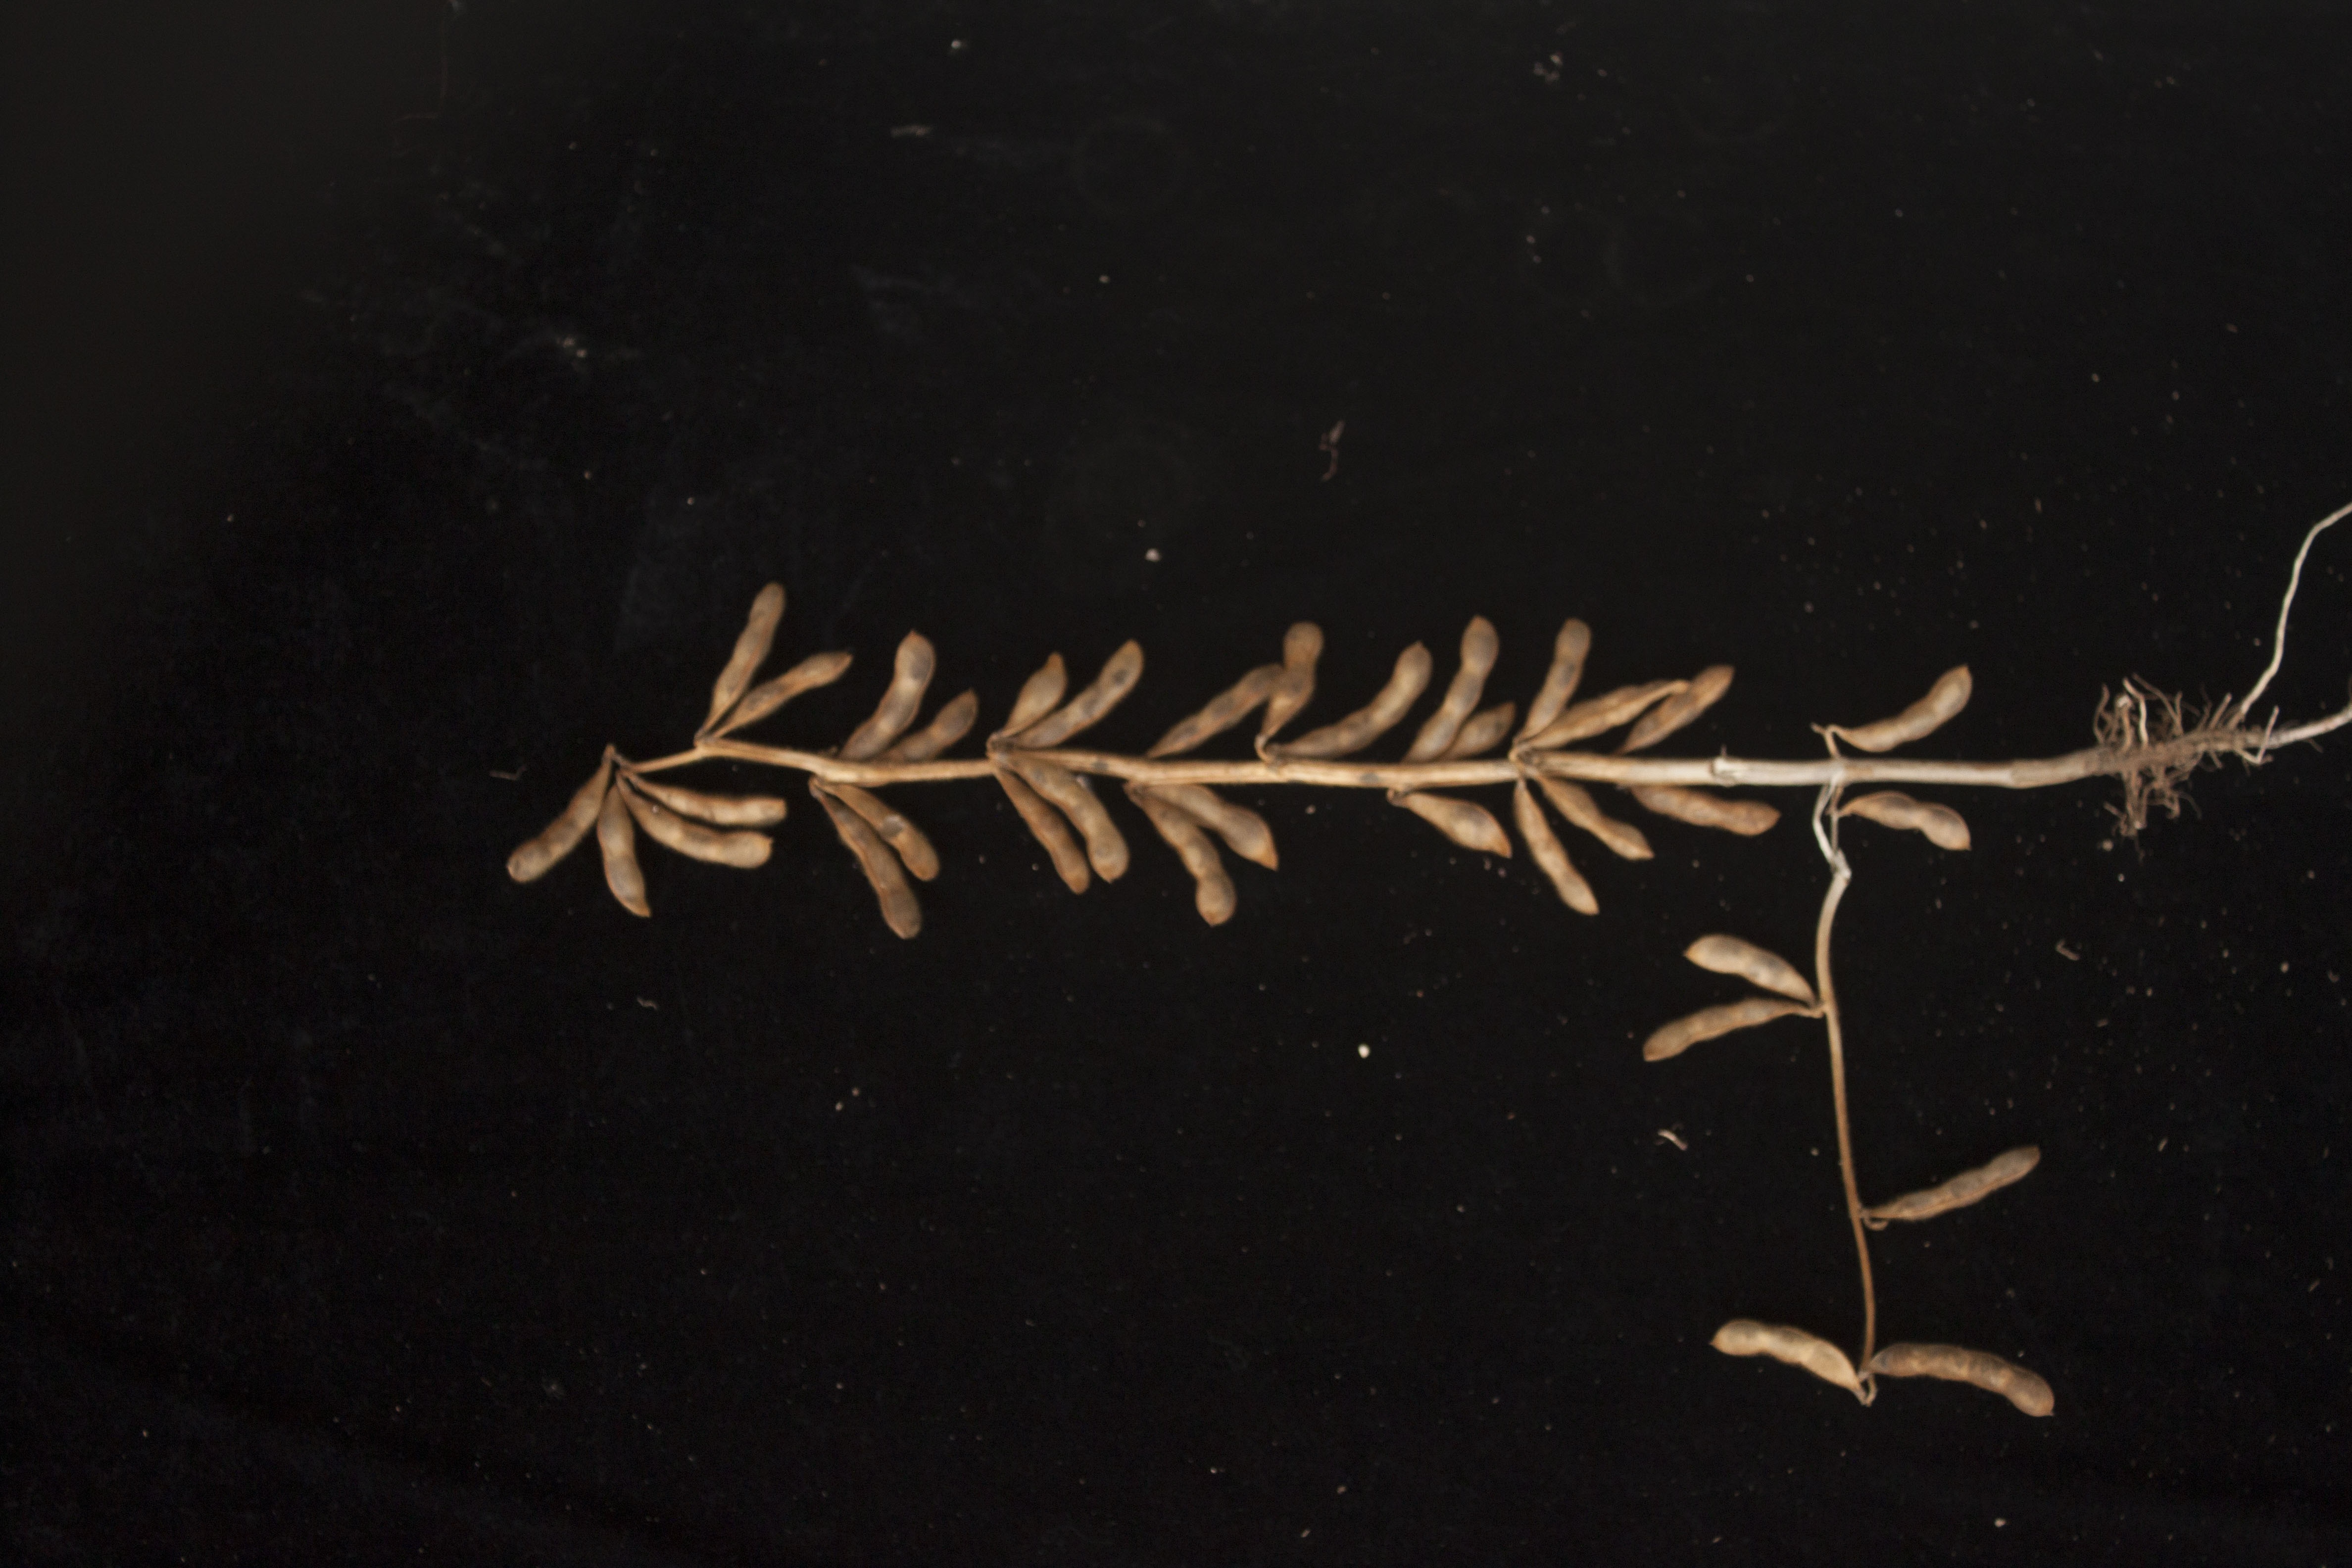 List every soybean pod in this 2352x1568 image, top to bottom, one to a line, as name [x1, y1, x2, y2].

soybean pod [696, 585, 784, 740]
soybean pod [1401, 616, 1500, 762]
soybean pod [1514, 621, 1590, 746]
soybean pod [1256, 624, 1323, 749]
soybean pod [838, 629, 936, 762]
soybean pod [1265, 640, 1433, 760]
soybean pod [1009, 641, 1141, 749]
soybean pod [984, 651, 1066, 750]
soybean pod [712, 654, 852, 740]
soybean pod [1833, 665, 1973, 753]
soybean pod [1617, 666, 1734, 756]
soybean pod [1143, 667, 1285, 760]
soybean pod [1519, 681, 1691, 753]
soybean pod [882, 690, 978, 761]
soybean pod [1441, 702, 1515, 760]
soybean pod [991, 752, 1128, 882]
soybean pod [506, 758, 611, 883]
soybean pod [994, 768, 1089, 895]
soybean pod [625, 776, 786, 828]
soybean pod [1541, 778, 1655, 861]
soybean pod [1512, 780, 1600, 915]
soybean pod [617, 781, 772, 869]
soybean pod [822, 783, 939, 882]
soybean pod [1144, 785, 1278, 872]
soybean pod [1125, 786, 1235, 928]
soybean pod [597, 786, 652, 918]
soybean pod [1629, 788, 1781, 838]
soybean pod [1387, 790, 1509, 859]
soybean pod [812, 792, 921, 939]
soybean pod [1839, 793, 1971, 851]
soybean pod [1683, 936, 1816, 1004]
soybean pod [1642, 1000, 1826, 1063]
soybean pod [1861, 1146, 2040, 1221]
soybean pod [1710, 1319, 1865, 1406]
soybean pod [1870, 1342, 2054, 1418]